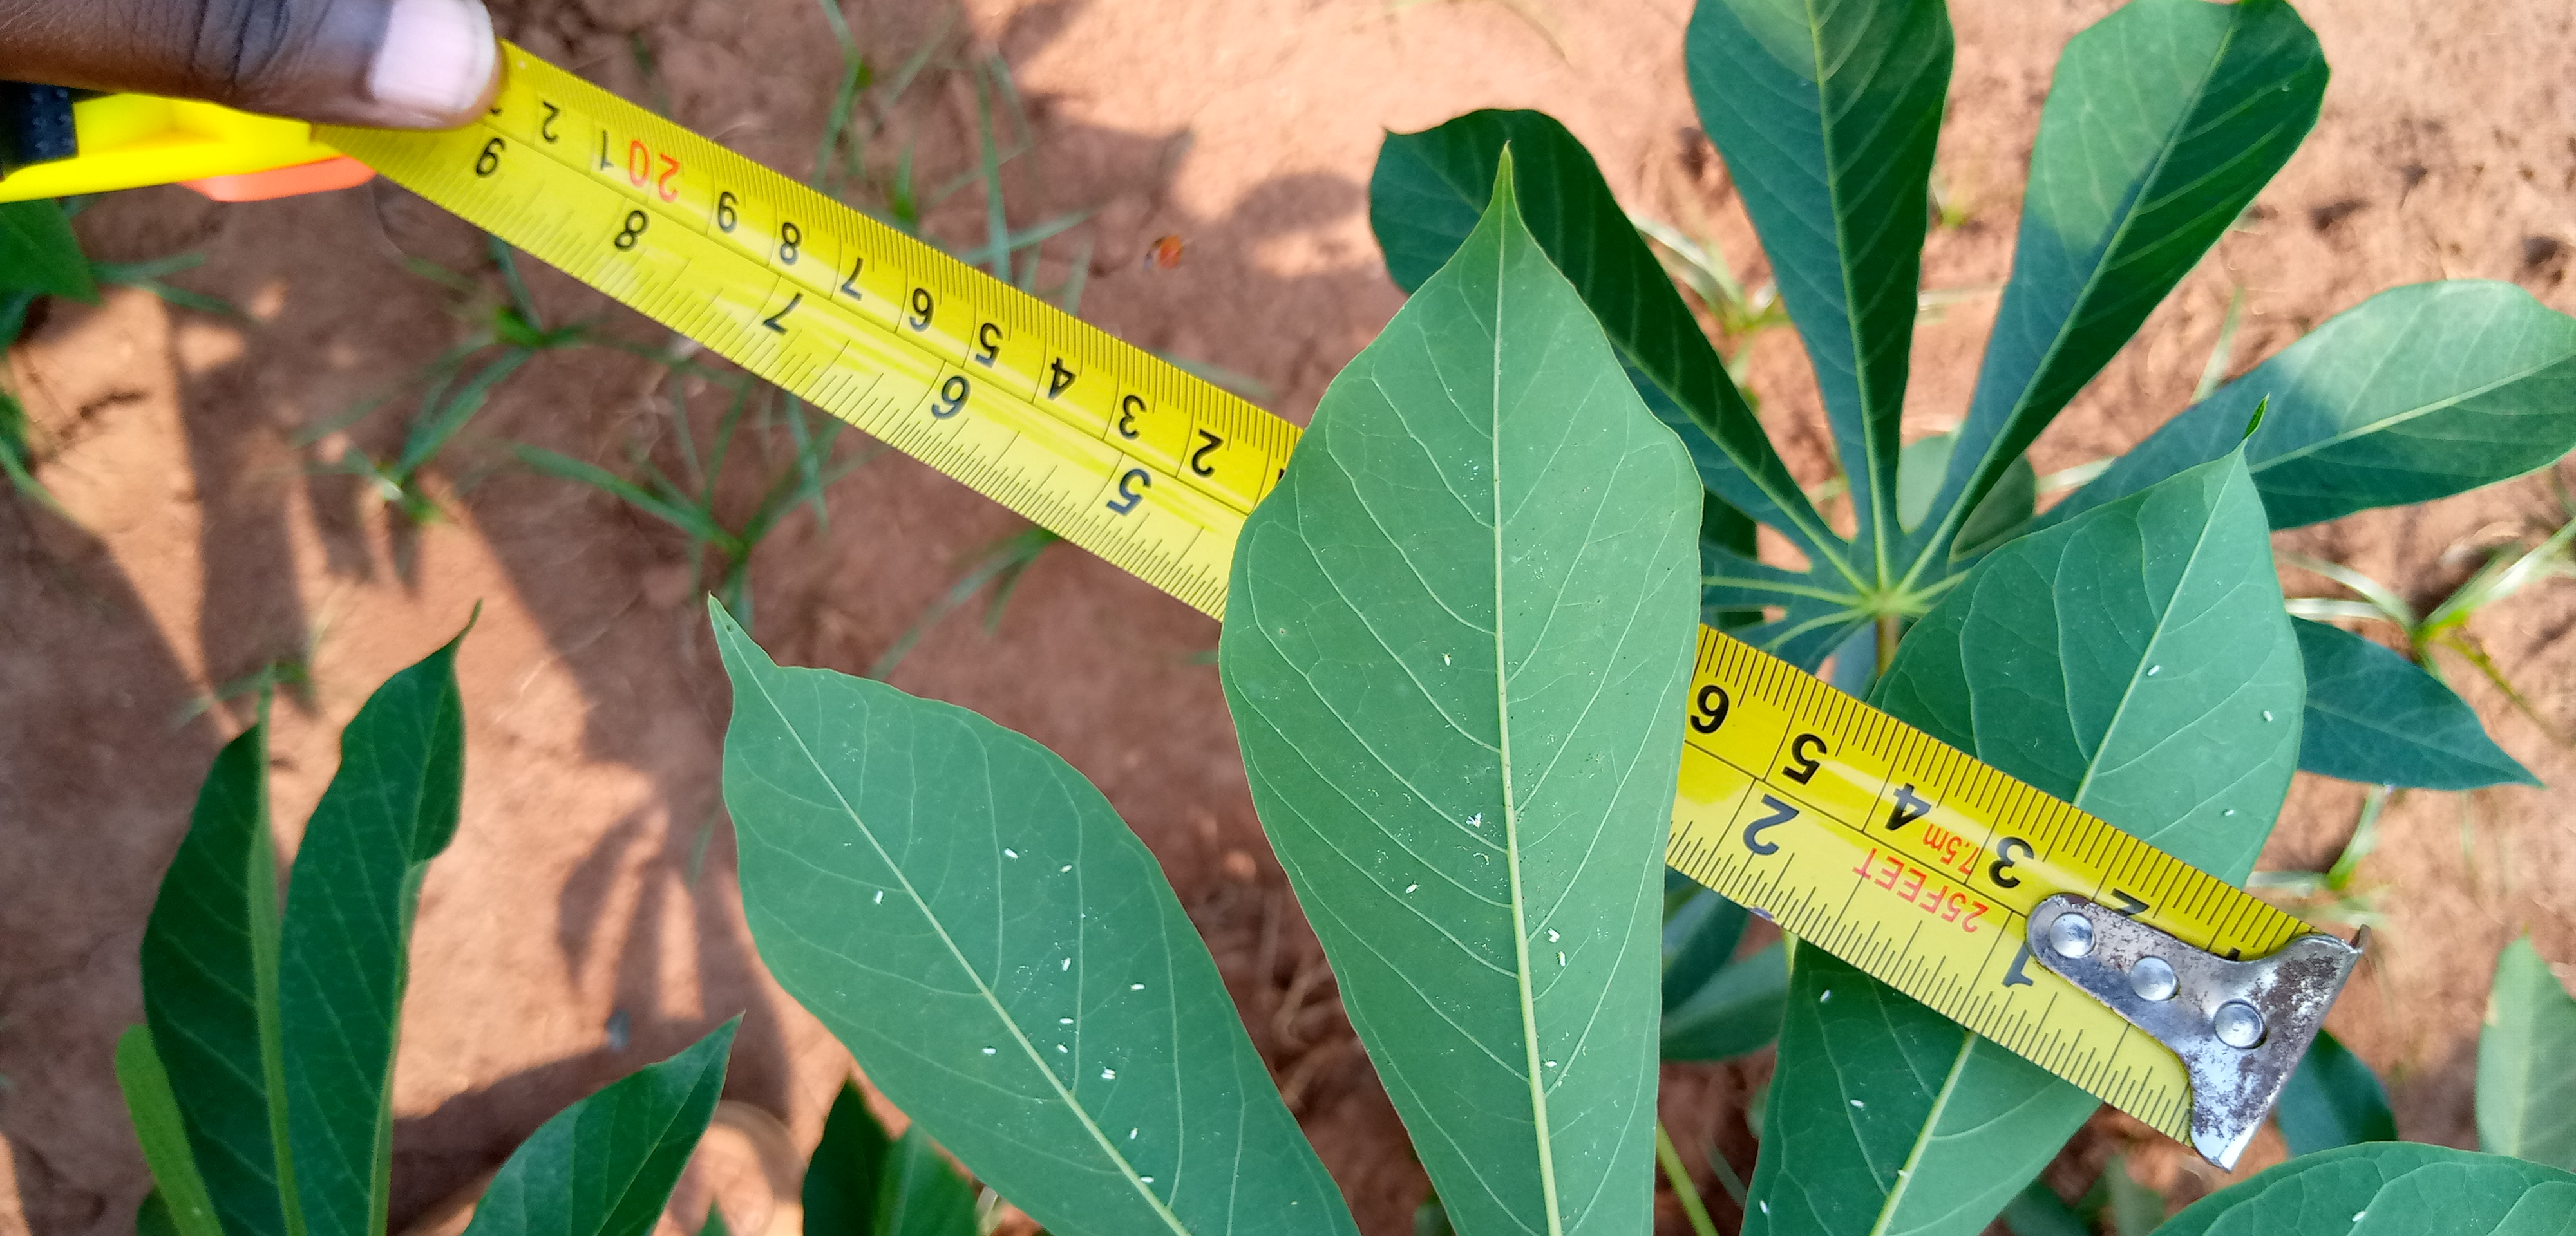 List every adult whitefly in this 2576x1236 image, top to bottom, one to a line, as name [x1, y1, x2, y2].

whitefly [1442, 651, 1452, 668]
whitefly [2145, 662, 2161, 677]
whitefly [2260, 707, 2275, 725]
whitefly [2222, 807, 2235, 819]
whitefly [1464, 810, 1484, 830]
whitefly [1002, 846, 1021, 861]
whitefly [1059, 862, 1074, 876]
whitefly [1403, 881, 1420, 895]
whitefly [872, 886, 885, 908]
whitefly [1546, 926, 1562, 944]
whitefly [1557, 950, 1569, 968]
whitefly [1061, 955, 1073, 975]
whitefly [1128, 982, 1147, 991]
whitefly [1818, 988, 1833, 1004]
whitefly [1057, 1016, 1075, 1025]
whitefly [1054, 1042, 1070, 1054]
whitefly [981, 1045, 998, 1056]
whitefly [1542, 1058, 1560, 1069]
whitefly [1099, 1067, 1117, 1081]
whitefly [1848, 1096, 1866, 1110]
whitefly [1128, 1126, 1140, 1141]
whitefly [1139, 1175, 1156, 1185]
whitefly [1757, 1198, 1772, 1217]
whitefly [2349, 1208, 2368, 1224]